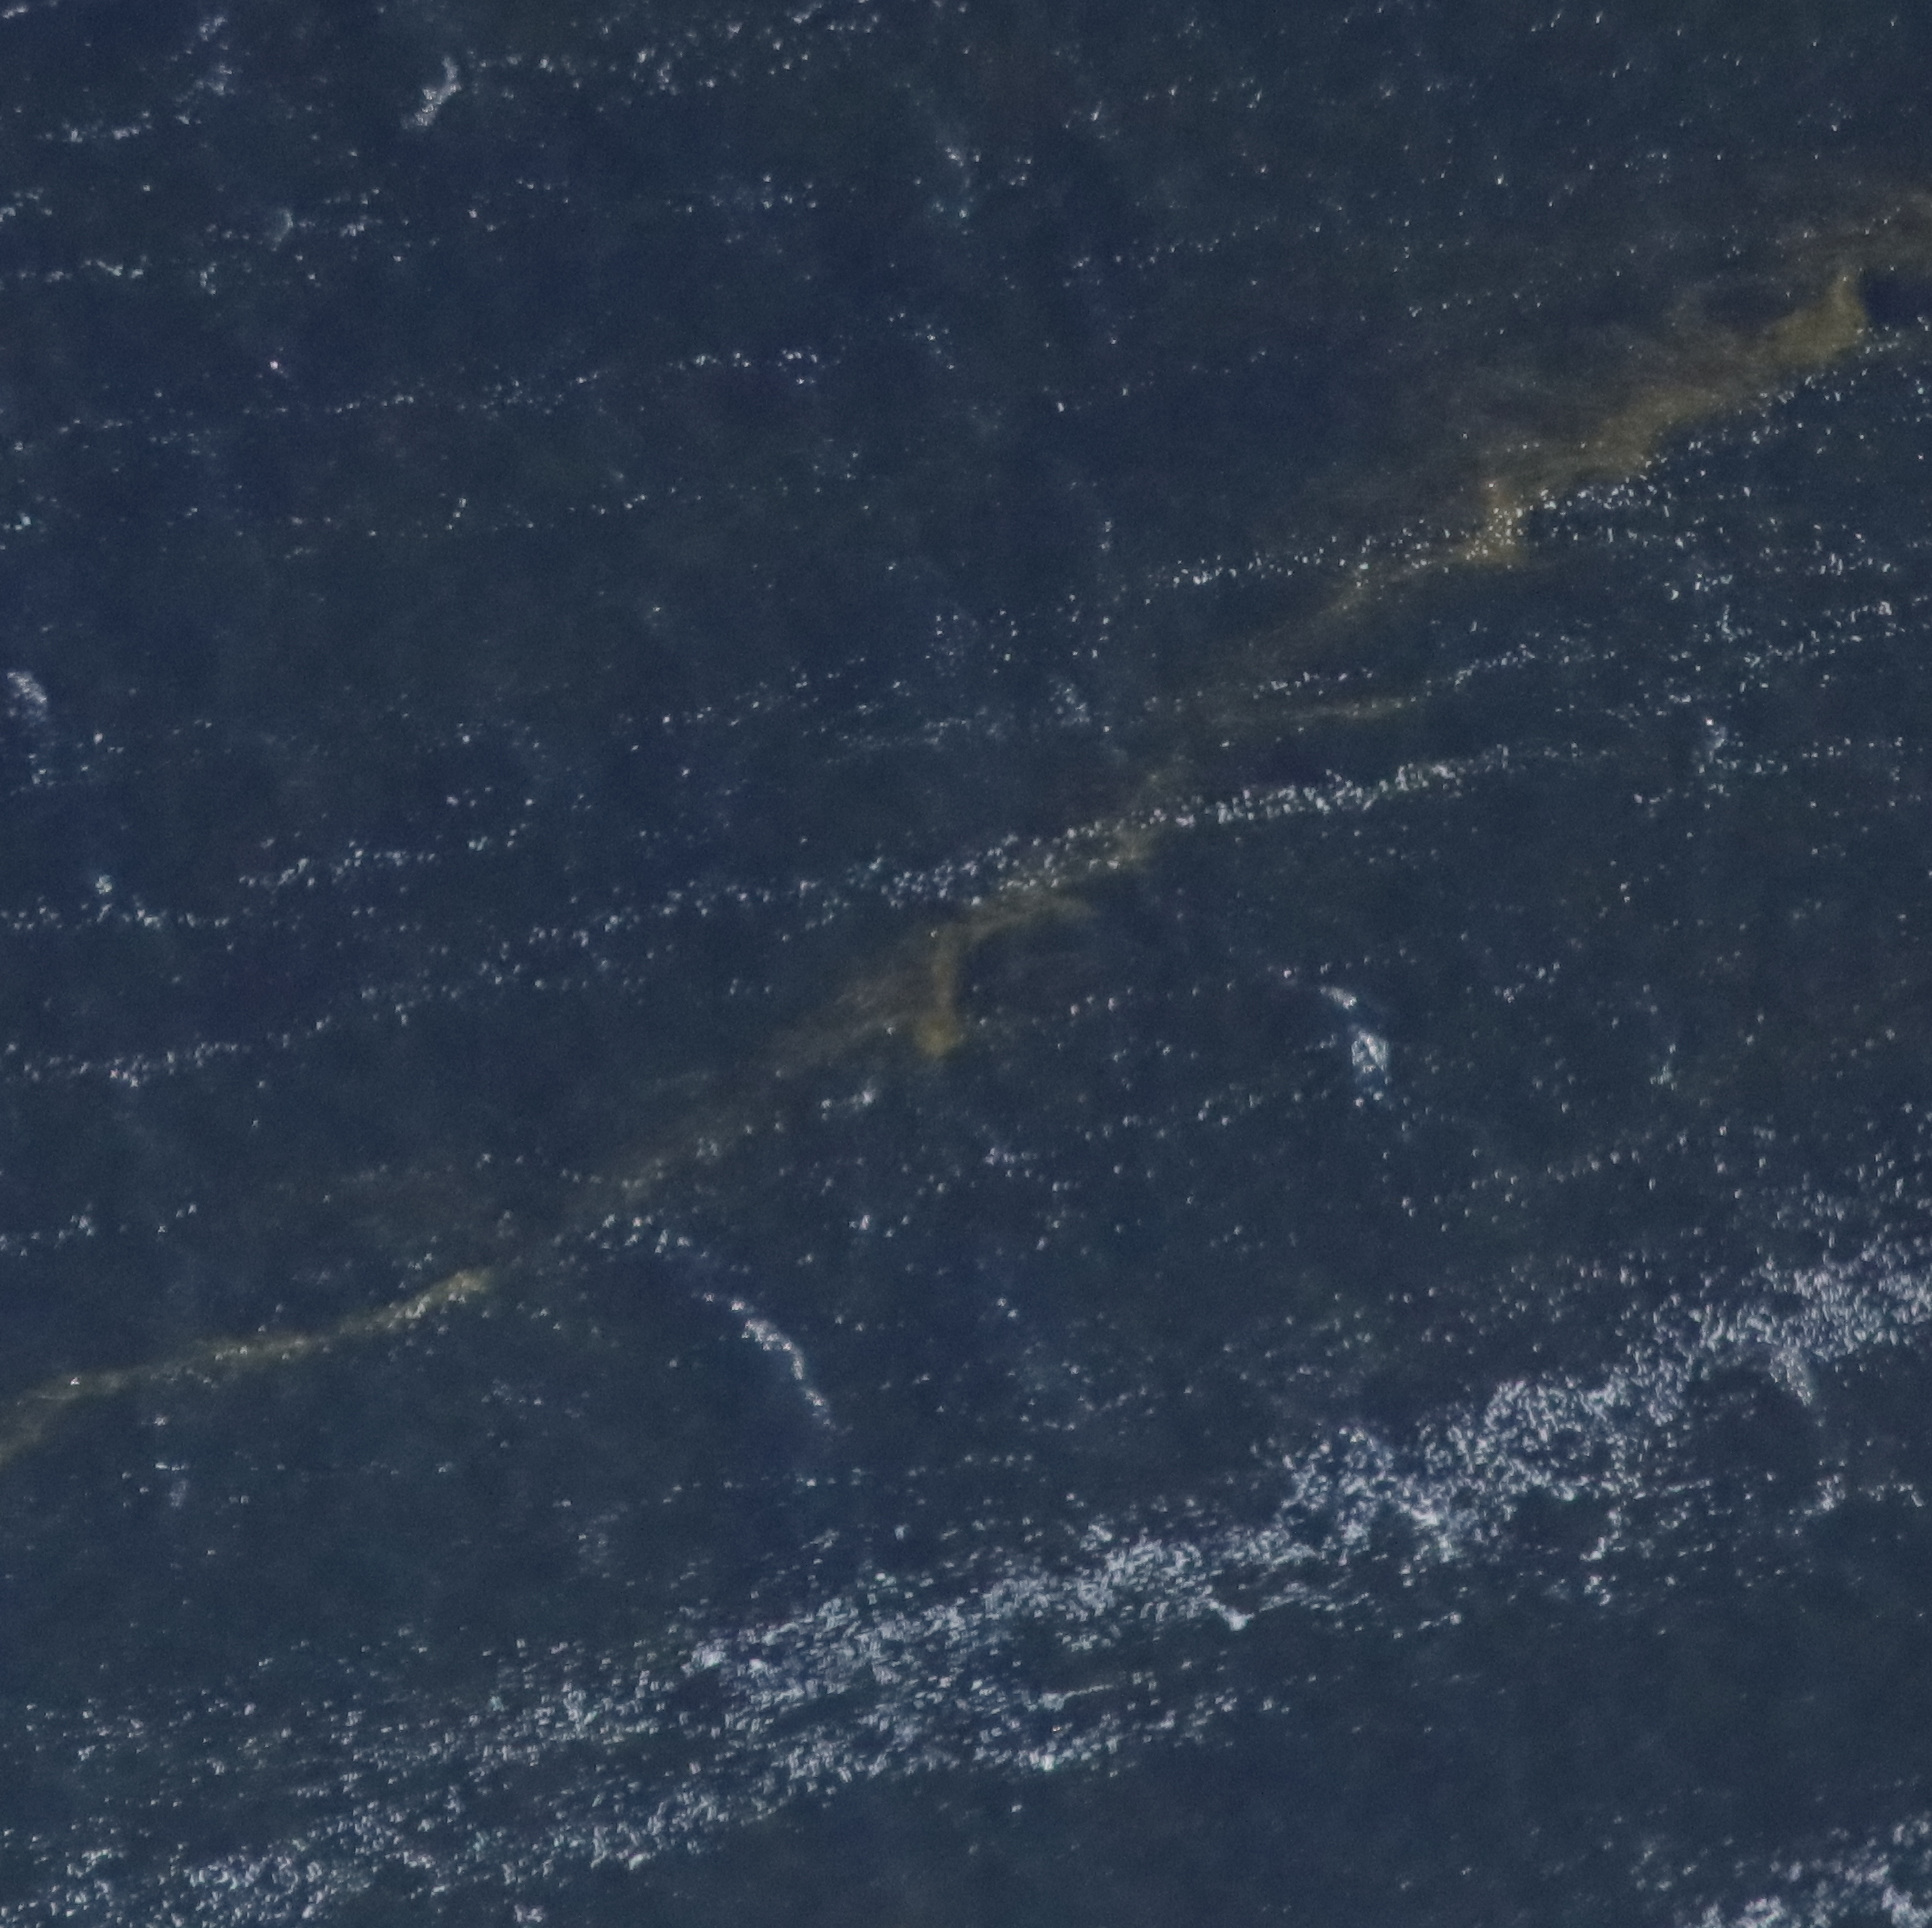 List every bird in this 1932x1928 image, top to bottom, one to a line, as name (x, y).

None